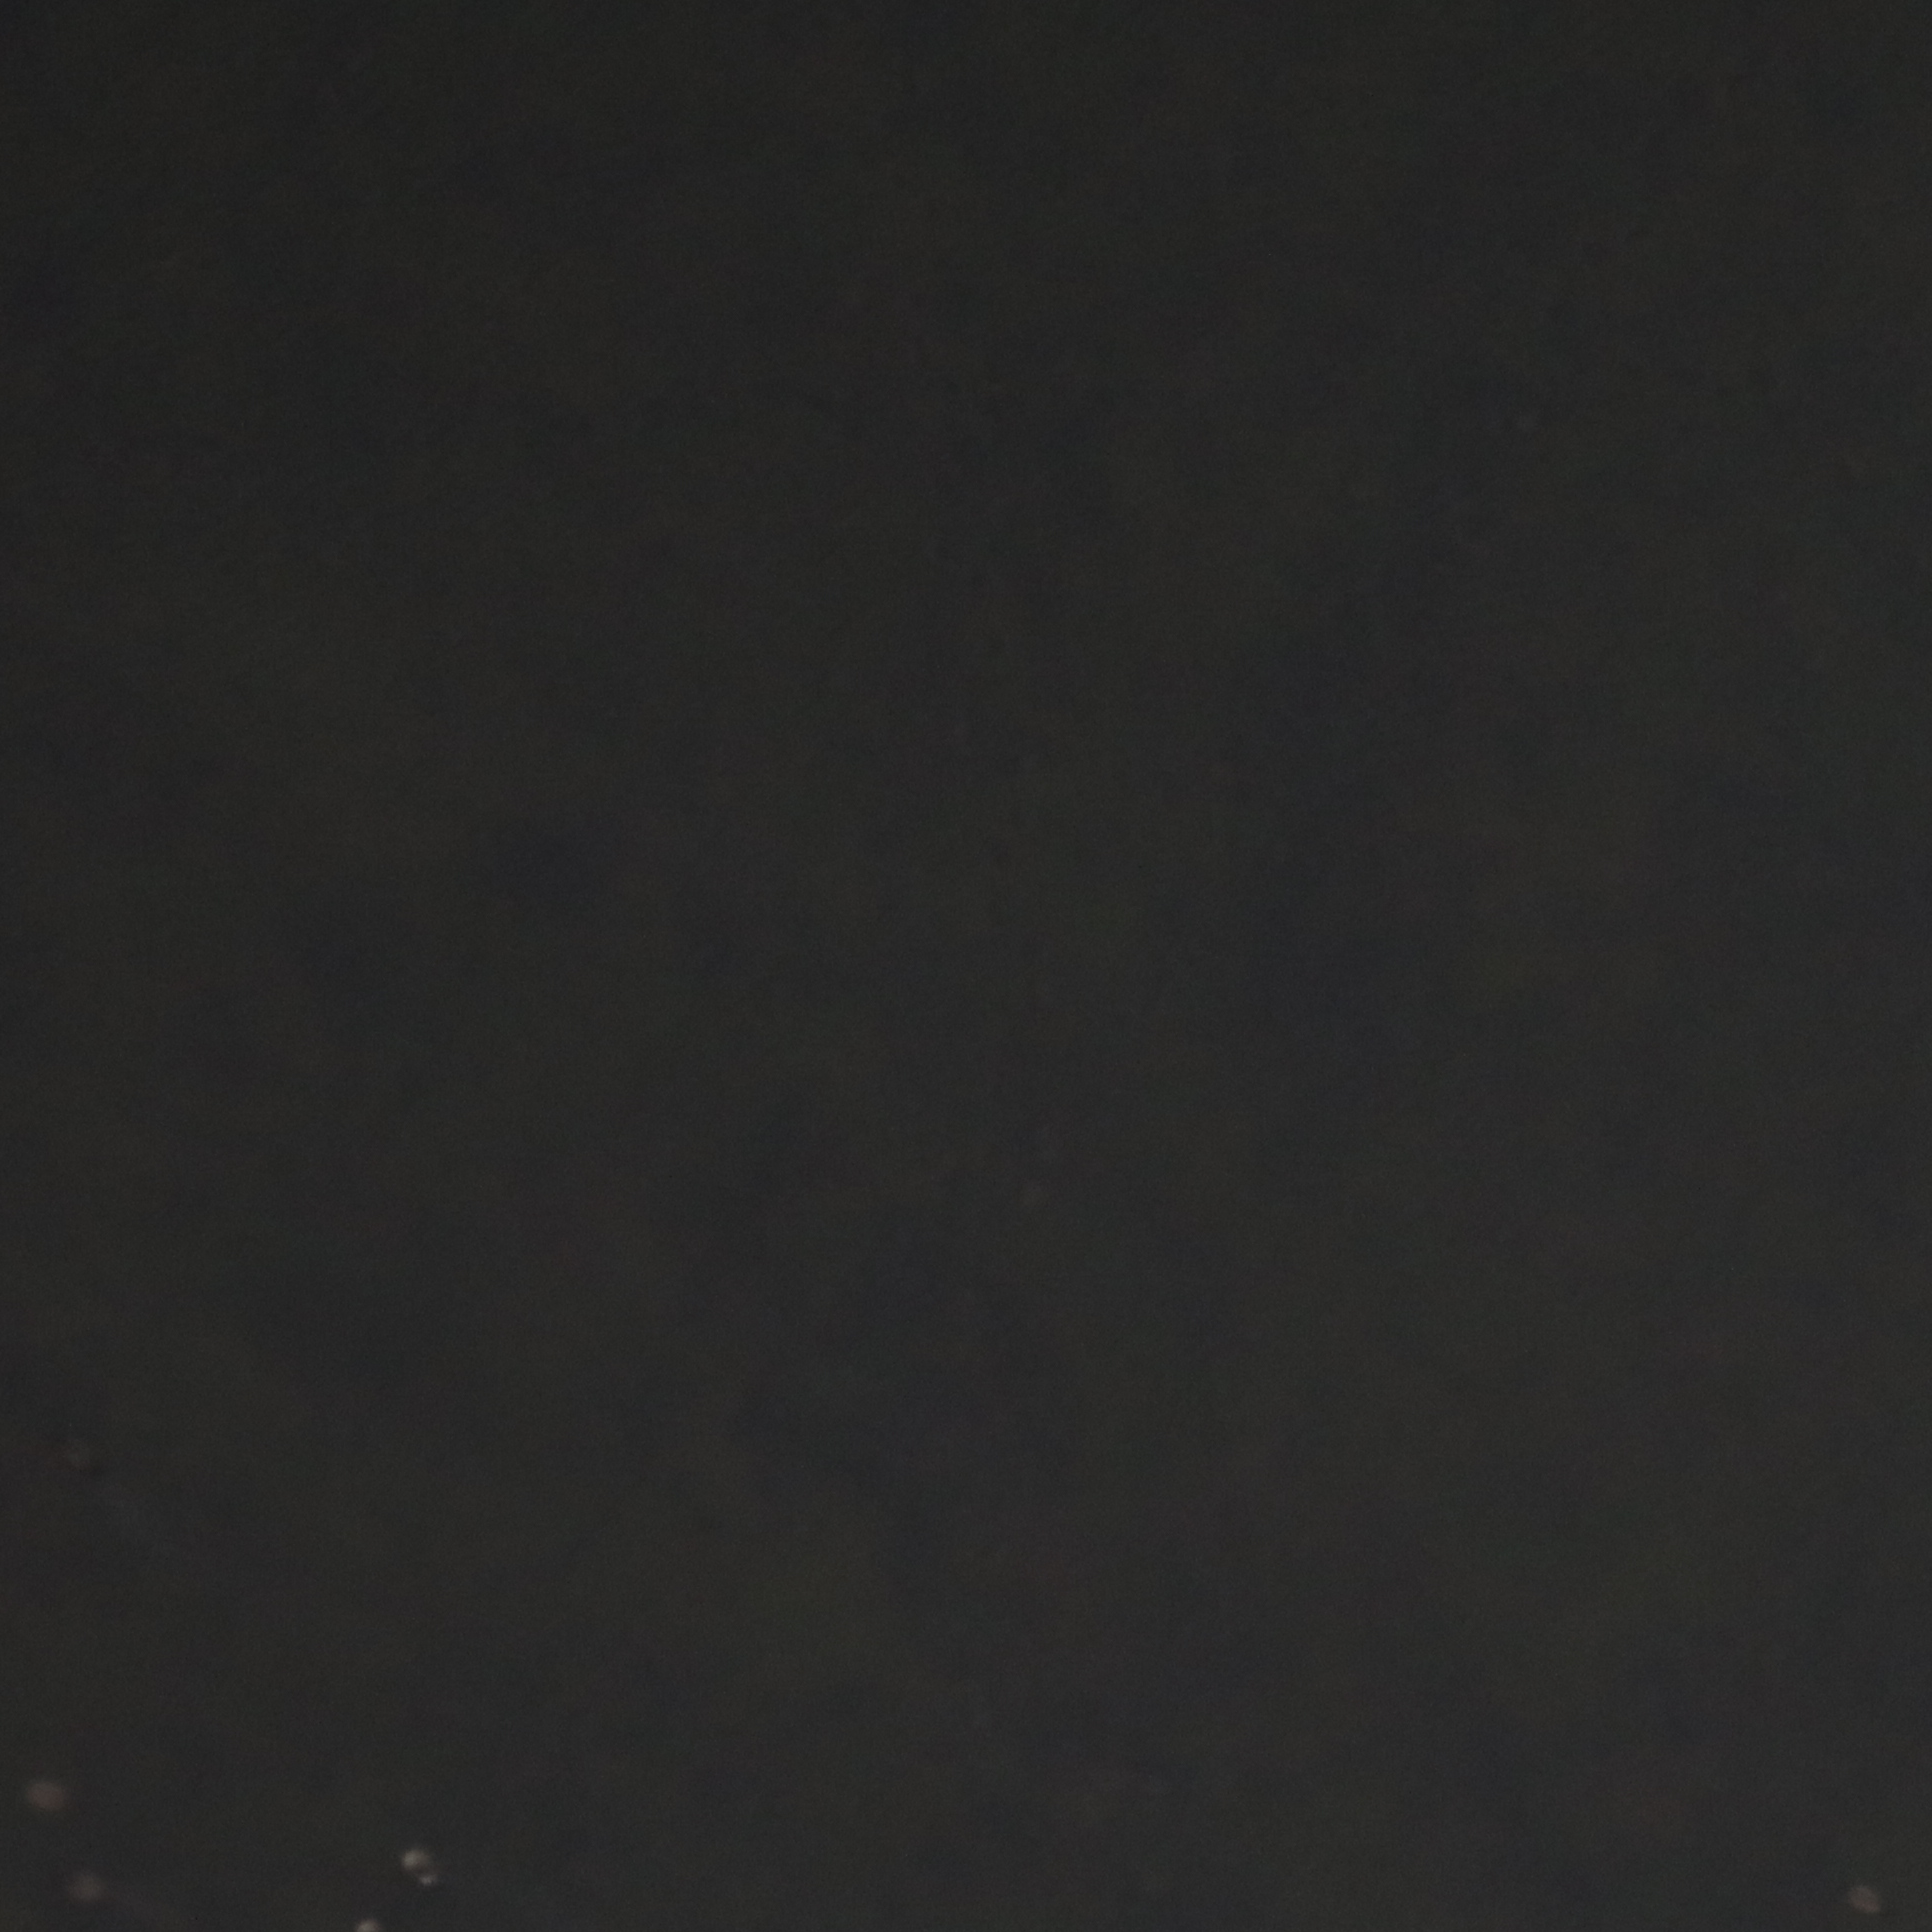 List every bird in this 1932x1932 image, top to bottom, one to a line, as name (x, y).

Canada goose (79, 1454)
Canada goose (41, 1791)
Canada goose (426, 1848)
Canada goose (99, 1893)
Canada goose (1864, 1904)